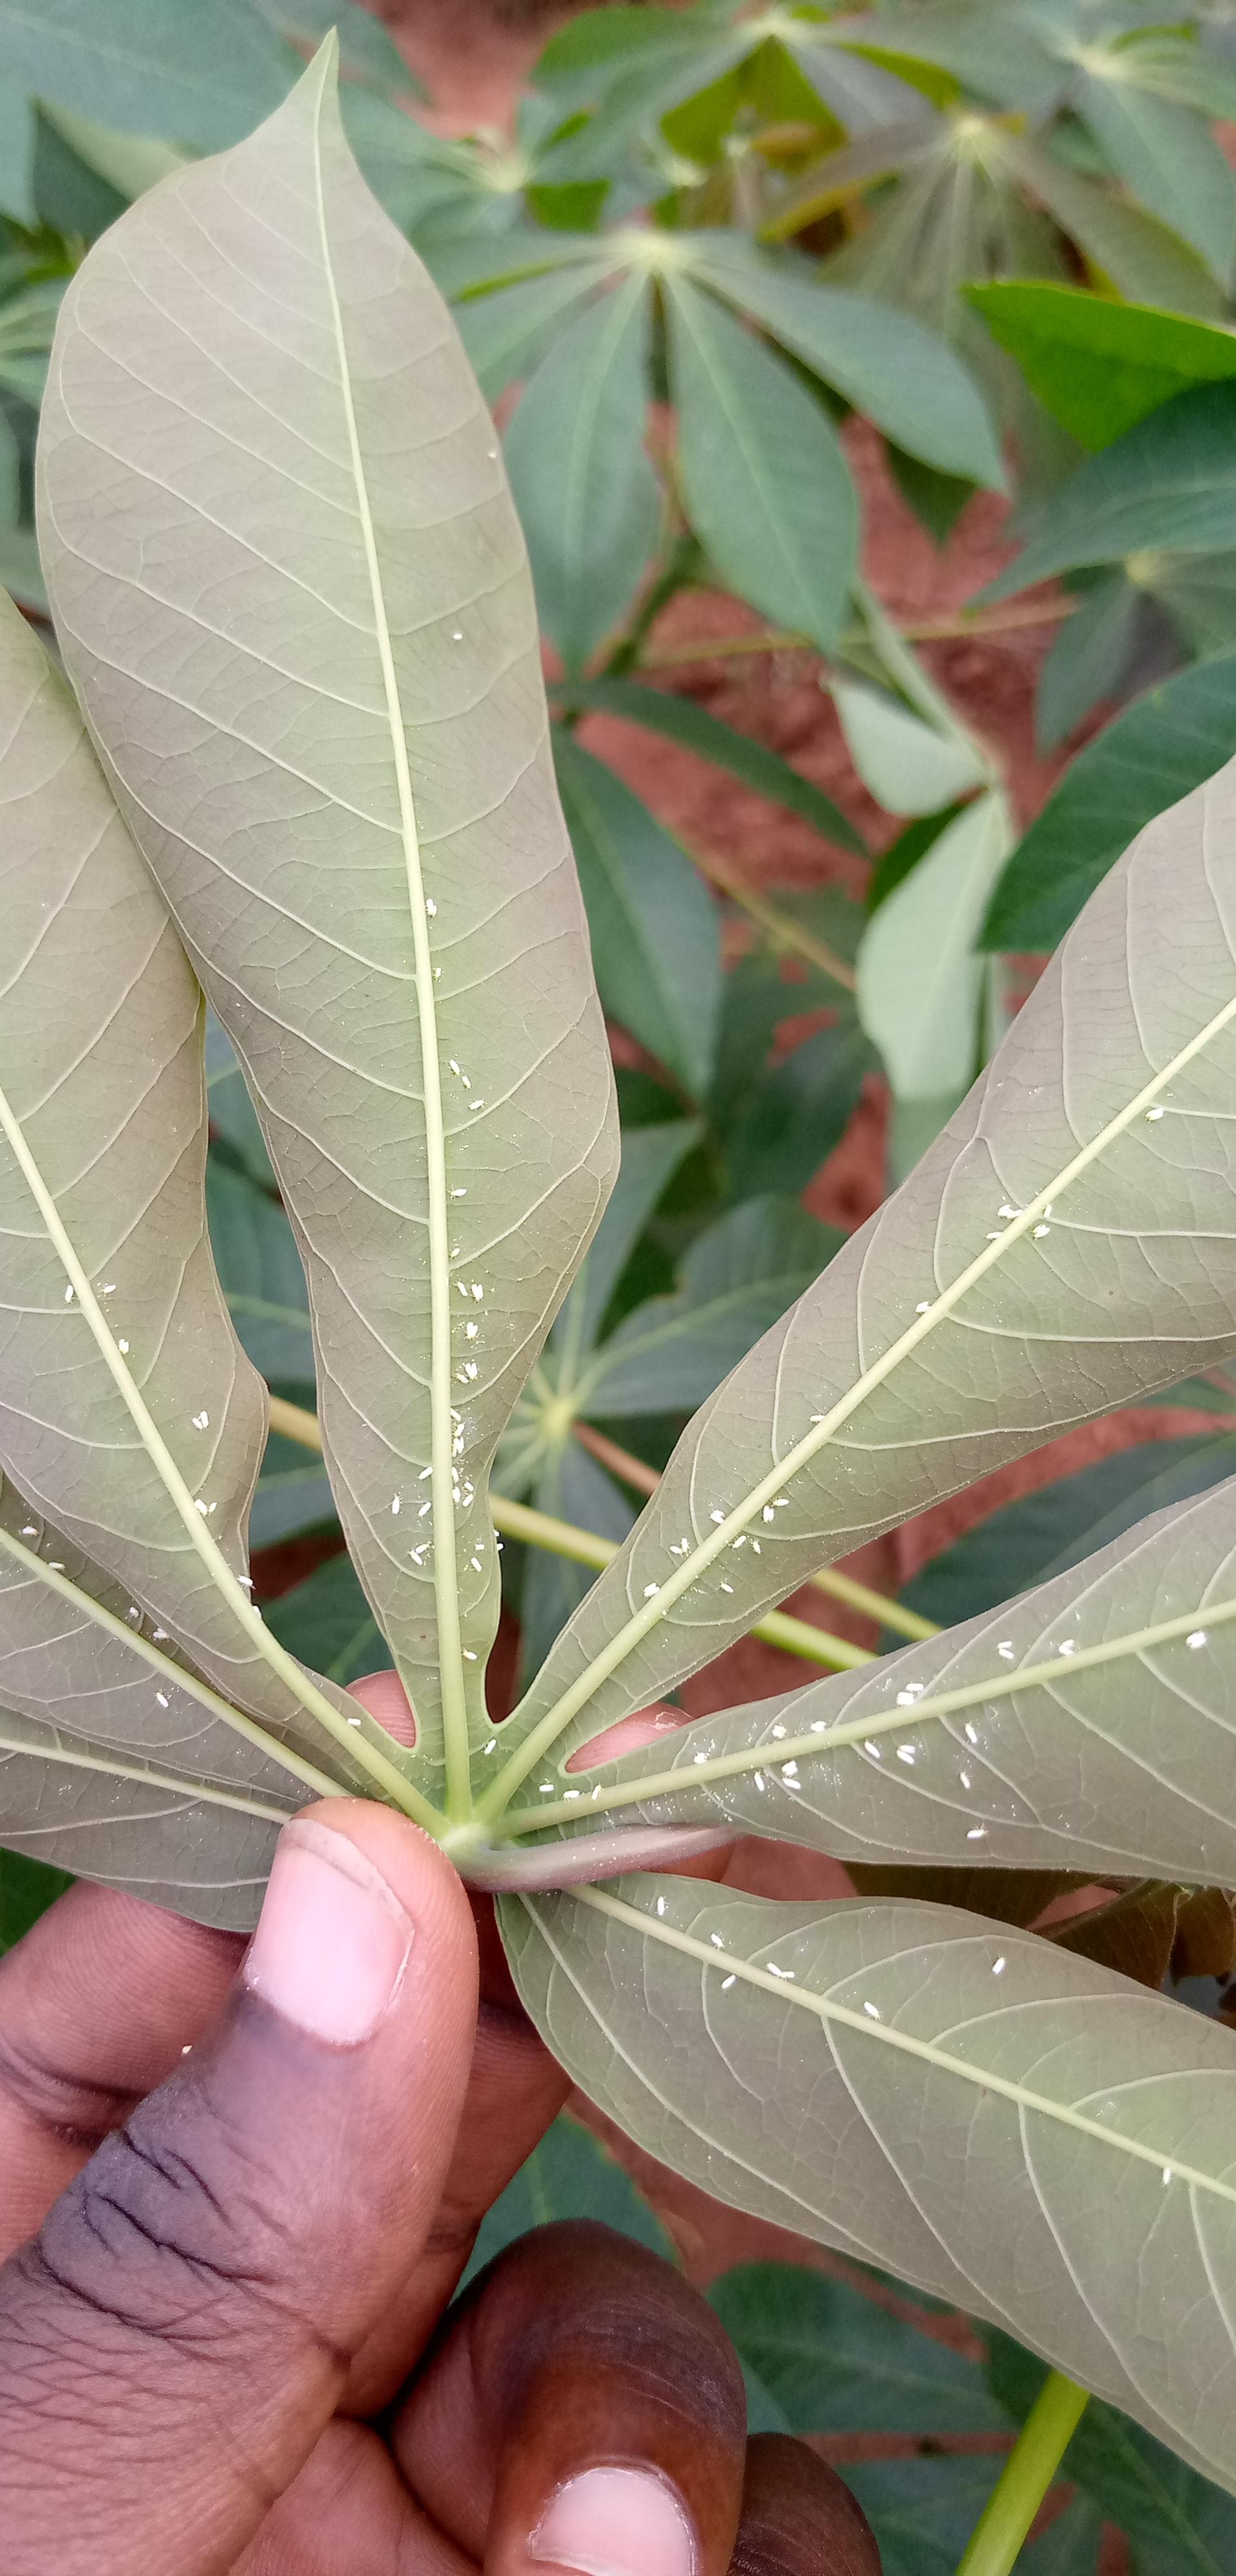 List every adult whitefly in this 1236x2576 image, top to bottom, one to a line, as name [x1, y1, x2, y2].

whitefly [450, 632, 465, 643]
whitefly [426, 898, 432, 917]
whitefly [431, 905, 438, 918]
whitefly [433, 965, 443, 981]
whitefly [447, 1057, 462, 1077]
whitefly [460, 1074, 473, 1092]
whitefly [468, 1098, 486, 1112]
whitefly [1144, 1106, 1165, 1119]
whitefly [1148, 1113, 1164, 1122]
whitefly [447, 1187, 468, 1199]
whitefly [1041, 1202, 1053, 1219]
whitefly [997, 1203, 1013, 1211]
whitefly [1007, 1207, 1024, 1222]
whitefly [997, 1209, 1014, 1218]
whitefly [1032, 1222, 1046, 1236]
whitefly [1033, 1227, 1052, 1241]
whitefly [983, 1231, 1003, 1241]
whitefly [448, 1247, 463, 1259]
whitefly [455, 1279, 469, 1298]
whitefly [100, 1282, 118, 1296]
whitefly [471, 1282, 480, 1302]
whitefly [63, 1283, 75, 1305]
whitefly [477, 1283, 486, 1300]
whitefly [915, 1300, 929, 1306]
whitefly [913, 1306, 933, 1313]
whitefly [465, 1320, 474, 1341]
whitefly [473, 1324, 479, 1340]
whitefly [117, 1337, 124, 1355]
whitefly [124, 1340, 131, 1356]
whitefly [465, 1361, 472, 1382]
whitefly [471, 1361, 480, 1381]
whitefly [455, 1372, 469, 1385]
whitefly [450, 1406, 462, 1423]
whitefly [199, 1410, 211, 1428]
whitefly [805, 1414, 827, 1422]
whitefly [191, 1416, 203, 1432]
whitefly [451, 1421, 465, 1437]
whitefly [460, 1435, 465, 1450]
whitefly [453, 1437, 464, 1454]
whitefly [451, 1444, 458, 1459]
whitefly [417, 1465, 434, 1482]
whitefly [451, 1465, 460, 1484]
whitefly [462, 1480, 475, 1492]
whitefly [451, 1485, 461, 1505]
whitefly [461, 1493, 475, 1509]
whitefly [389, 1493, 401, 1517]
whitefly [194, 1497, 208, 1518]
whitefly [771, 1497, 791, 1508]
whitefly [417, 1500, 433, 1518]
whitefly [208, 1501, 219, 1515]
whitefly [761, 1503, 769, 1524]
whitefly [769, 1507, 776, 1522]
whitefly [712, 1509, 726, 1518]
whitefly [709, 1512, 725, 1524]
whitefly [21, 1524, 41, 1537]
whitefly [494, 1529, 500, 1539]
whitefly [731, 1534, 748, 1550]
whitefly [680, 1535, 690, 1554]
whitefly [750, 1540, 763, 1555]
whitefly [473, 1542, 486, 1552]
whitefly [415, 1542, 431, 1554]
whitefly [495, 1542, 505, 1552]
whitefly [668, 1544, 683, 1555]
whitefly [407, 1549, 424, 1567]
whitefly [470, 1555, 483, 1574]
whitefly [47, 1560, 68, 1572]
whitefly [237, 1573, 255, 1587]
whitefly [643, 1581, 658, 1593]
whitefly [718, 1581, 736, 1595]
whitefly [643, 1586, 660, 1598]
whitefly [127, 1605, 142, 1620]
whitefly [152, 1626, 171, 1642]
whitefly [1184, 1631, 1205, 1645]
whitefly [1190, 1637, 1208, 1651]
whitefly [994, 1639, 1014, 1649]
whitefly [1060, 1639, 1076, 1648]
whitefly [1056, 1645, 1075, 1656]
whitefly [460, 1648, 480, 1663]
whitefly [997, 1648, 1016, 1661]
whitefly [903, 1681, 925, 1692]
whitefly [154, 1689, 173, 1711]
whitefly [896, 1689, 916, 1699]
whitefly [895, 1698, 916, 1707]
whitefly [345, 1716, 363, 1728]
whitefly [814, 1720, 828, 1727]
whitefly [962, 1721, 980, 1744]
whitefly [772, 1723, 789, 1734]
whitefly [810, 1724, 825, 1732]
whitefly [771, 1730, 785, 1741]
whitefly [482, 1737, 500, 1756]
whitefly [863, 1739, 883, 1760]
whitefly [897, 1743, 918, 1756]
whitefly [895, 1748, 916, 1766]
whitefly [696, 1751, 707, 1758]
whitefly [692, 1757, 708, 1764]
whitefly [780, 1759, 797, 1772]
whitefly [785, 1766, 800, 1777]
whitefly [753, 1770, 768, 1792]
whitefly [959, 1770, 975, 1790]
whitefly [780, 1777, 802, 1792]
whitefly [536, 1782, 556, 1793]
whitefly [590, 1782, 603, 1801]
whitefly [560, 1789, 581, 1800]
whitefly [964, 1825, 989, 1839]
whitefly [655, 1892, 668, 1918]
whitefly [708, 1930, 727, 1949]
whitefly [989, 1953, 1006, 1976]
whitefly [764, 1961, 782, 1977]
whitefly [781, 1969, 798, 1981]
whitefly [719, 1972, 738, 1992]
whitefly [860, 1999, 883, 2022]
whitefly [1161, 2165, 1172, 2190]